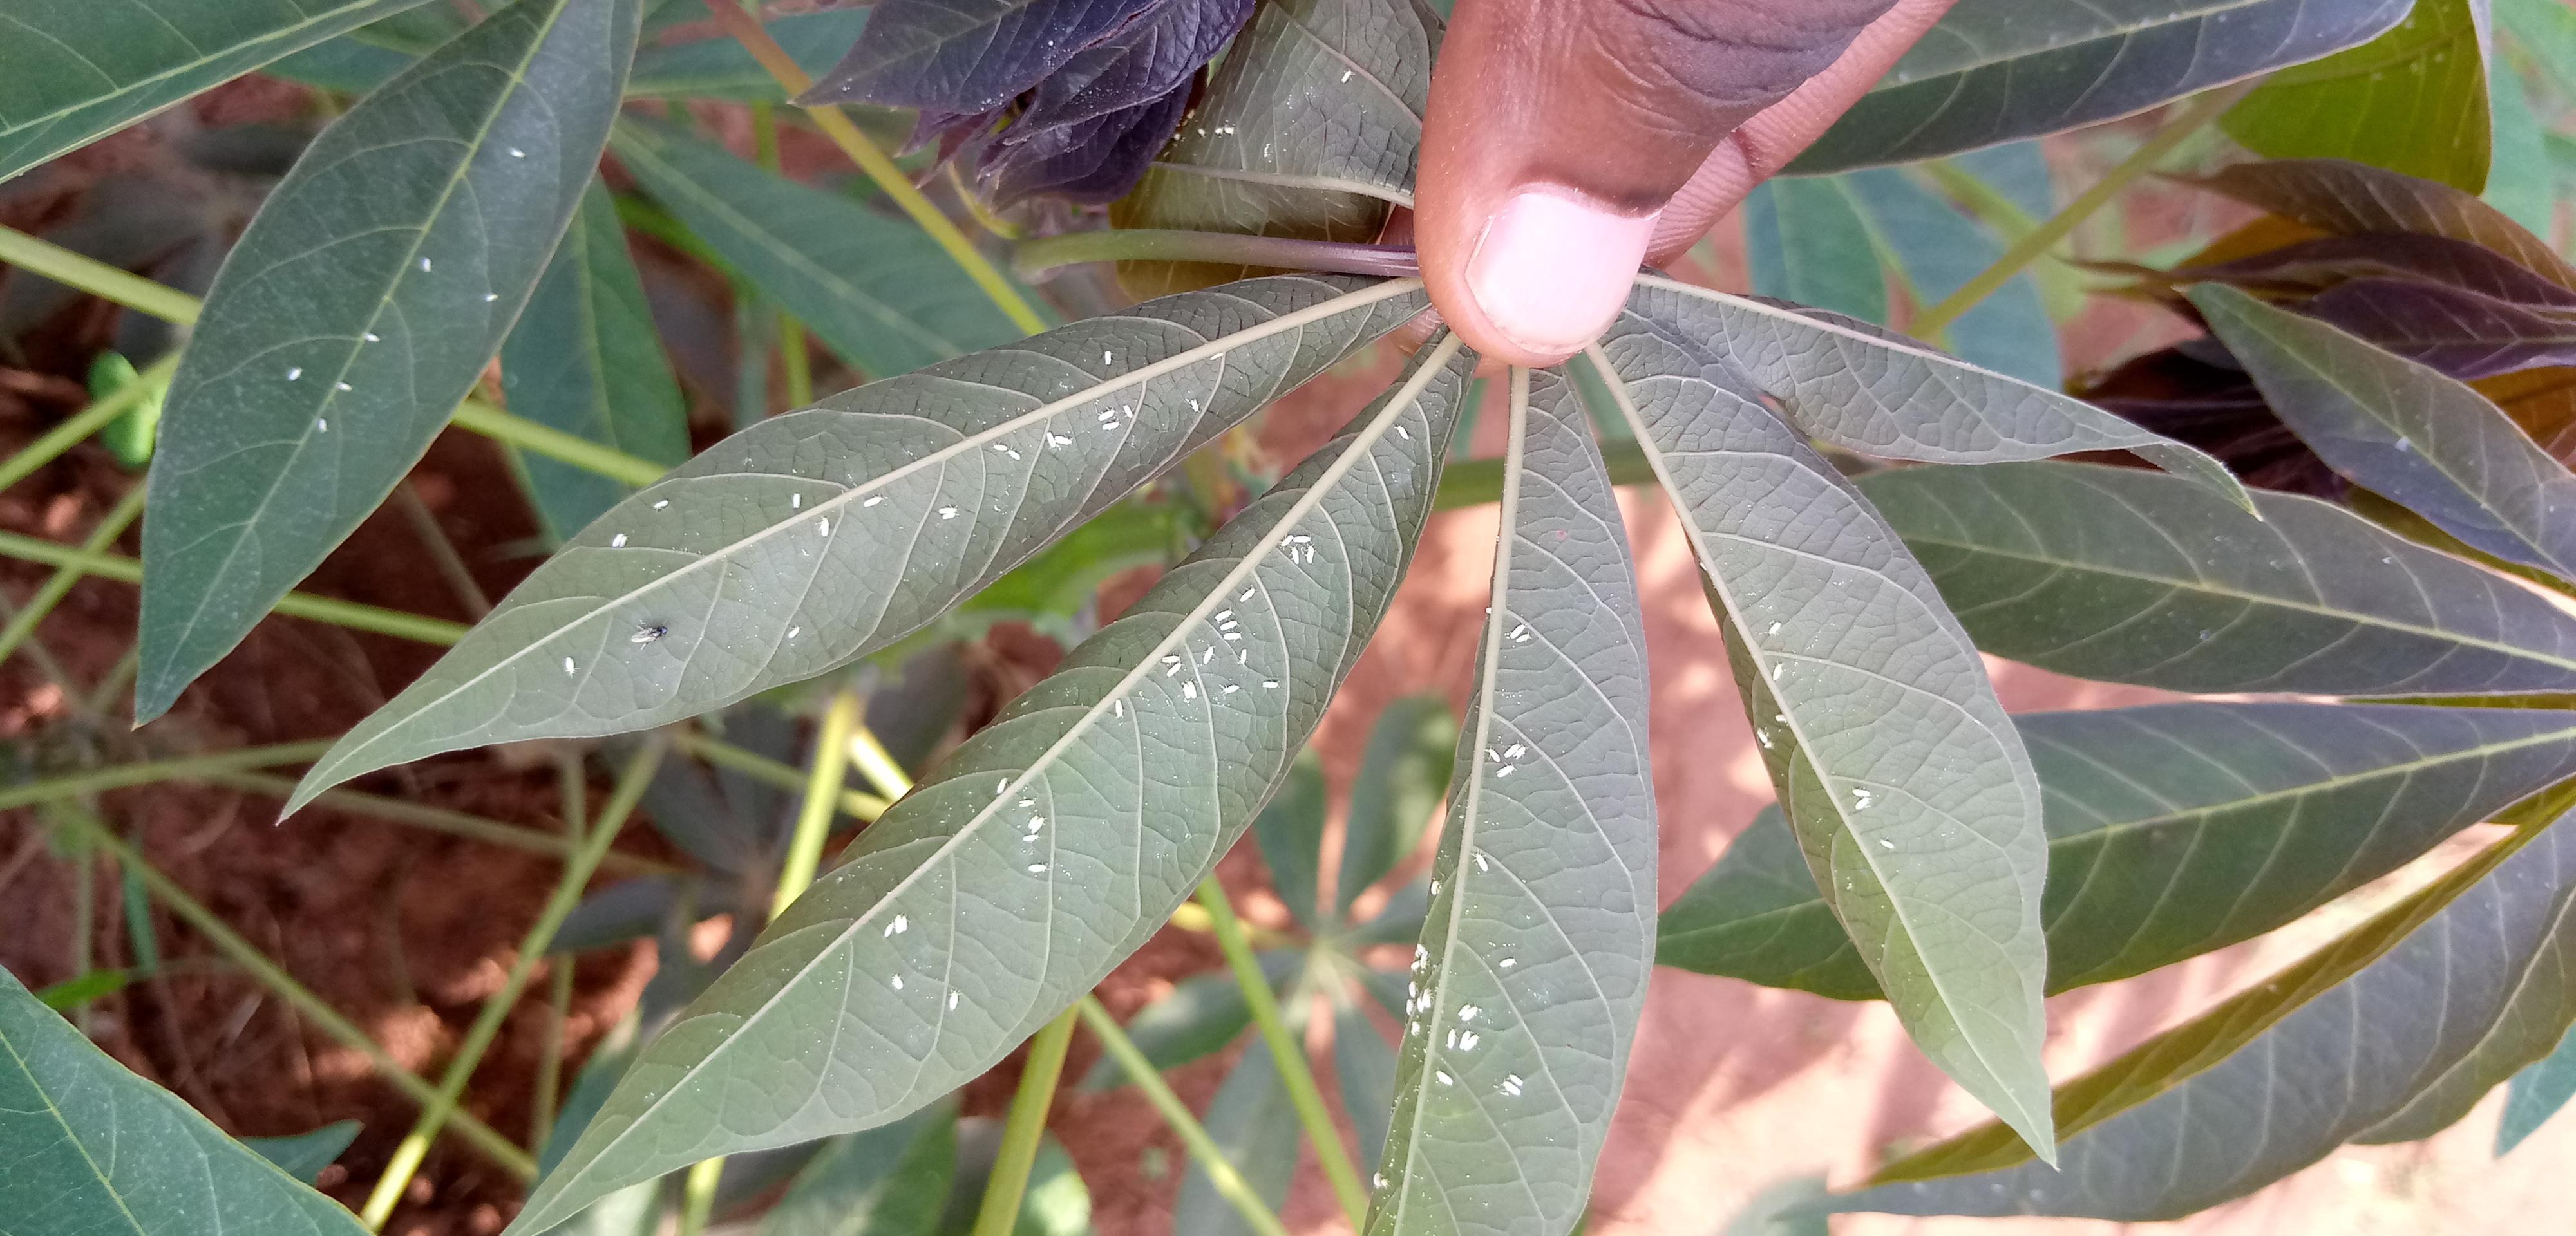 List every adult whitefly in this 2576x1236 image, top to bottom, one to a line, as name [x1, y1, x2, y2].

whitefly [1341, 69, 1354, 85]
whitefly [1224, 124, 1236, 137]
whitefly [1213, 126, 1224, 137]
whitefly [1196, 126, 1207, 138]
whitefly [506, 145, 529, 160]
whitefly [421, 255, 434, 274]
whitefly [482, 291, 501, 304]
whitefly [362, 330, 383, 344]
whitefly [1102, 348, 1115, 367]
whitefly [285, 362, 308, 384]
whitefly [336, 380, 354, 394]
whitefly [1189, 397, 1202, 414]
whitefly [1121, 402, 1136, 420]
whitefly [1097, 407, 1117, 423]
whitefly [317, 415, 328, 435]
whitefly [1098, 420, 1124, 432]
whitefly [1394, 422, 1413, 442]
whitefly [1045, 429, 1057, 449]
whitefly [1054, 434, 1074, 447]
whitefly [992, 442, 1009, 453]
whitefly [1006, 448, 1023, 462]
whitefly [791, 490, 802, 511]
whitefly [862, 493, 884, 509]
whitefly [650, 496, 671, 511]
whitefly [936, 505, 959, 514]
whitefly [942, 514, 956, 521]
whitefly [818, 515, 833, 539]
whitefly [611, 532, 624, 548]
whitefly [1280, 532, 1295, 548]
whitefly [1293, 534, 1314, 543]
whitefly [619, 534, 628, 548]
whitefly [1303, 543, 1316, 566]
whitefly [1289, 545, 1304, 567]
whitefly [1239, 586, 1257, 603]
whitefly [1214, 608, 1235, 622]
whitefly [1766, 617, 1783, 637]
whitefly [1218, 619, 1240, 632]
whitefly [1508, 623, 1526, 640]
whitefly [784, 624, 804, 642]
whitefly [1221, 630, 1243, 642]
whitefly [1513, 632, 1531, 645]
whitefly [1200, 641, 1217, 668]
whitefly [1238, 645, 1251, 666]
whitefly [1160, 653, 1182, 663]
whitefly [563, 655, 578, 678]
whitefly [1770, 660, 1785, 682]
whitefly [1166, 661, 1184, 679]
whitefly [1186, 679, 1199, 700]
whitefly [1260, 679, 1283, 690]
whitefly [1182, 680, 1191, 700]
whitefly [1222, 680, 1242, 696]
whitefly [1113, 696, 1126, 720]
whitefly [1772, 713, 1789, 723]
whitefly [1755, 727, 1768, 744]
whitefly [1763, 740, 1776, 750]
whitefly [1502, 742, 1521, 758]
whitefly [1513, 744, 1528, 760]
whitefly [1487, 746, 1502, 763]
whitefly [1493, 762, 1516, 779]
whitefly [996, 775, 1010, 794]
whitefly [1850, 785, 1873, 797]
whitefly [1853, 796, 1870, 812]
whitefly [1017, 796, 1036, 808]
whitefly [1027, 814, 1039, 830]
whitefly [1031, 815, 1045, 834]
whitefly [1021, 832, 1041, 843]
whitefly [1879, 838, 1896, 850]
whitefly [1473, 850, 1492, 874]
whitefly [1026, 860, 1051, 875]
whitefly [1429, 876, 1442, 897]
whitefly [893, 912, 902, 934]
whitefly [901, 912, 909, 933]
whitefly [883, 921, 894, 940]
whitefly [1416, 941, 1427, 952]
whitefly [1414, 948, 1422, 959]
whitefly [1420, 952, 1430, 970]
whitefly [1496, 953, 1519, 969]
whitefly [1408, 959, 1420, 971]
whitefly [889, 969, 906, 991]
whitefly [1407, 980, 1418, 997]
whitefly [946, 986, 964, 1013]
whitefly [1421, 987, 1434, 1009]
whitefly [1416, 996, 1425, 1014]
whitefly [1404, 997, 1414, 1015]
whitefly [1457, 1003, 1472, 1018]
whitefly [1461, 1005, 1479, 1022]
whitefly [1408, 1018, 1423, 1038]
whitefly [1445, 1025, 1457, 1052]
whitefly [1458, 1027, 1472, 1051]
whitefly [1464, 1031, 1480, 1052]
whitefly [1433, 1069, 1455, 1088]
whitefly [1507, 1071, 1526, 1087]
whitefly [1501, 1080, 1522, 1097]
whitefly [1372, 1171, 1383, 1188]
whitefly [1380, 1178, 1390, 1188]